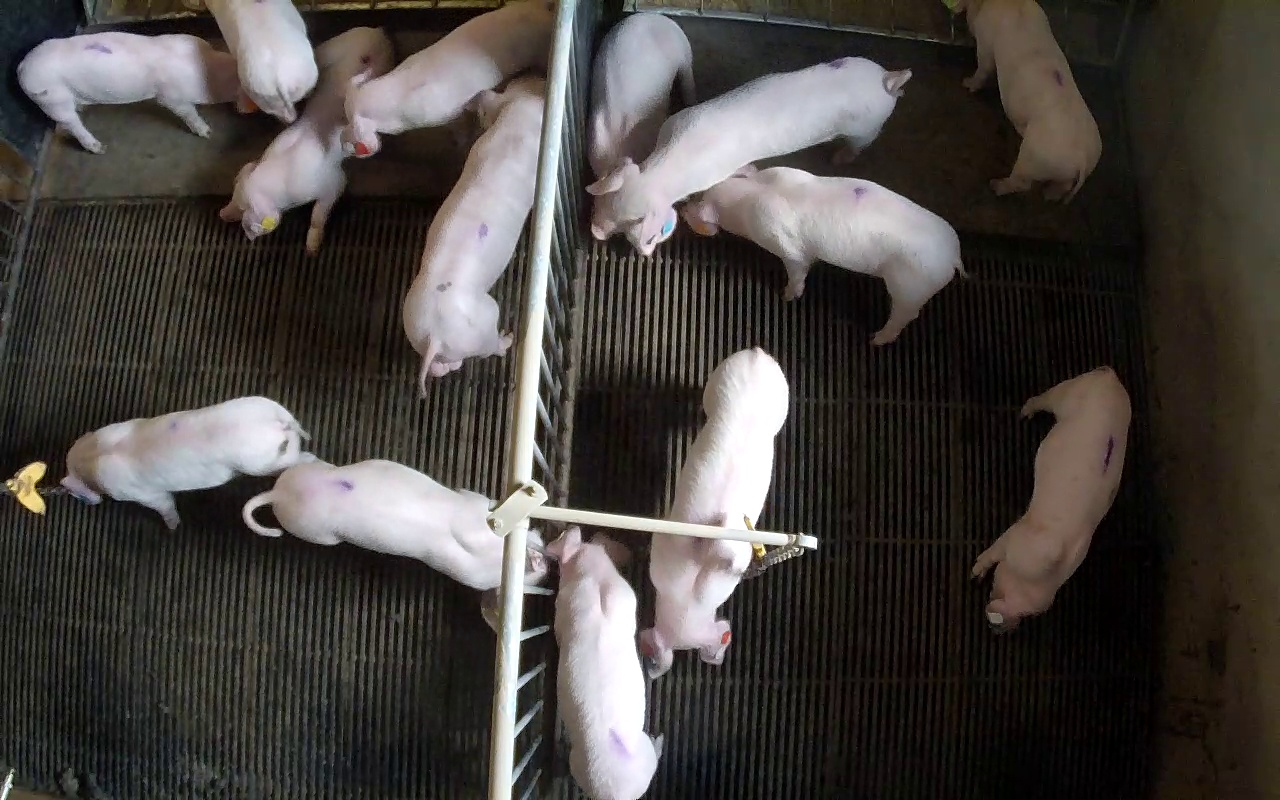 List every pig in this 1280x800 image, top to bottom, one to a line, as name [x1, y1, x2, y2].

pig [207, 0, 322, 124]
pig [945, 0, 1103, 204]
pig [340, 3, 554, 158]
pig [582, 12, 700, 182]
pig [219, 26, 395, 255]
pig [17, 31, 258, 156]
pig [585, 56, 914, 257]
pig [402, 77, 548, 398]
pig [678, 162, 969, 344]
pig [636, 346, 790, 678]
pig [966, 364, 1135, 631]
pig [61, 394, 313, 530]
pig [244, 460, 549, 632]
pig [543, 527, 666, 799]